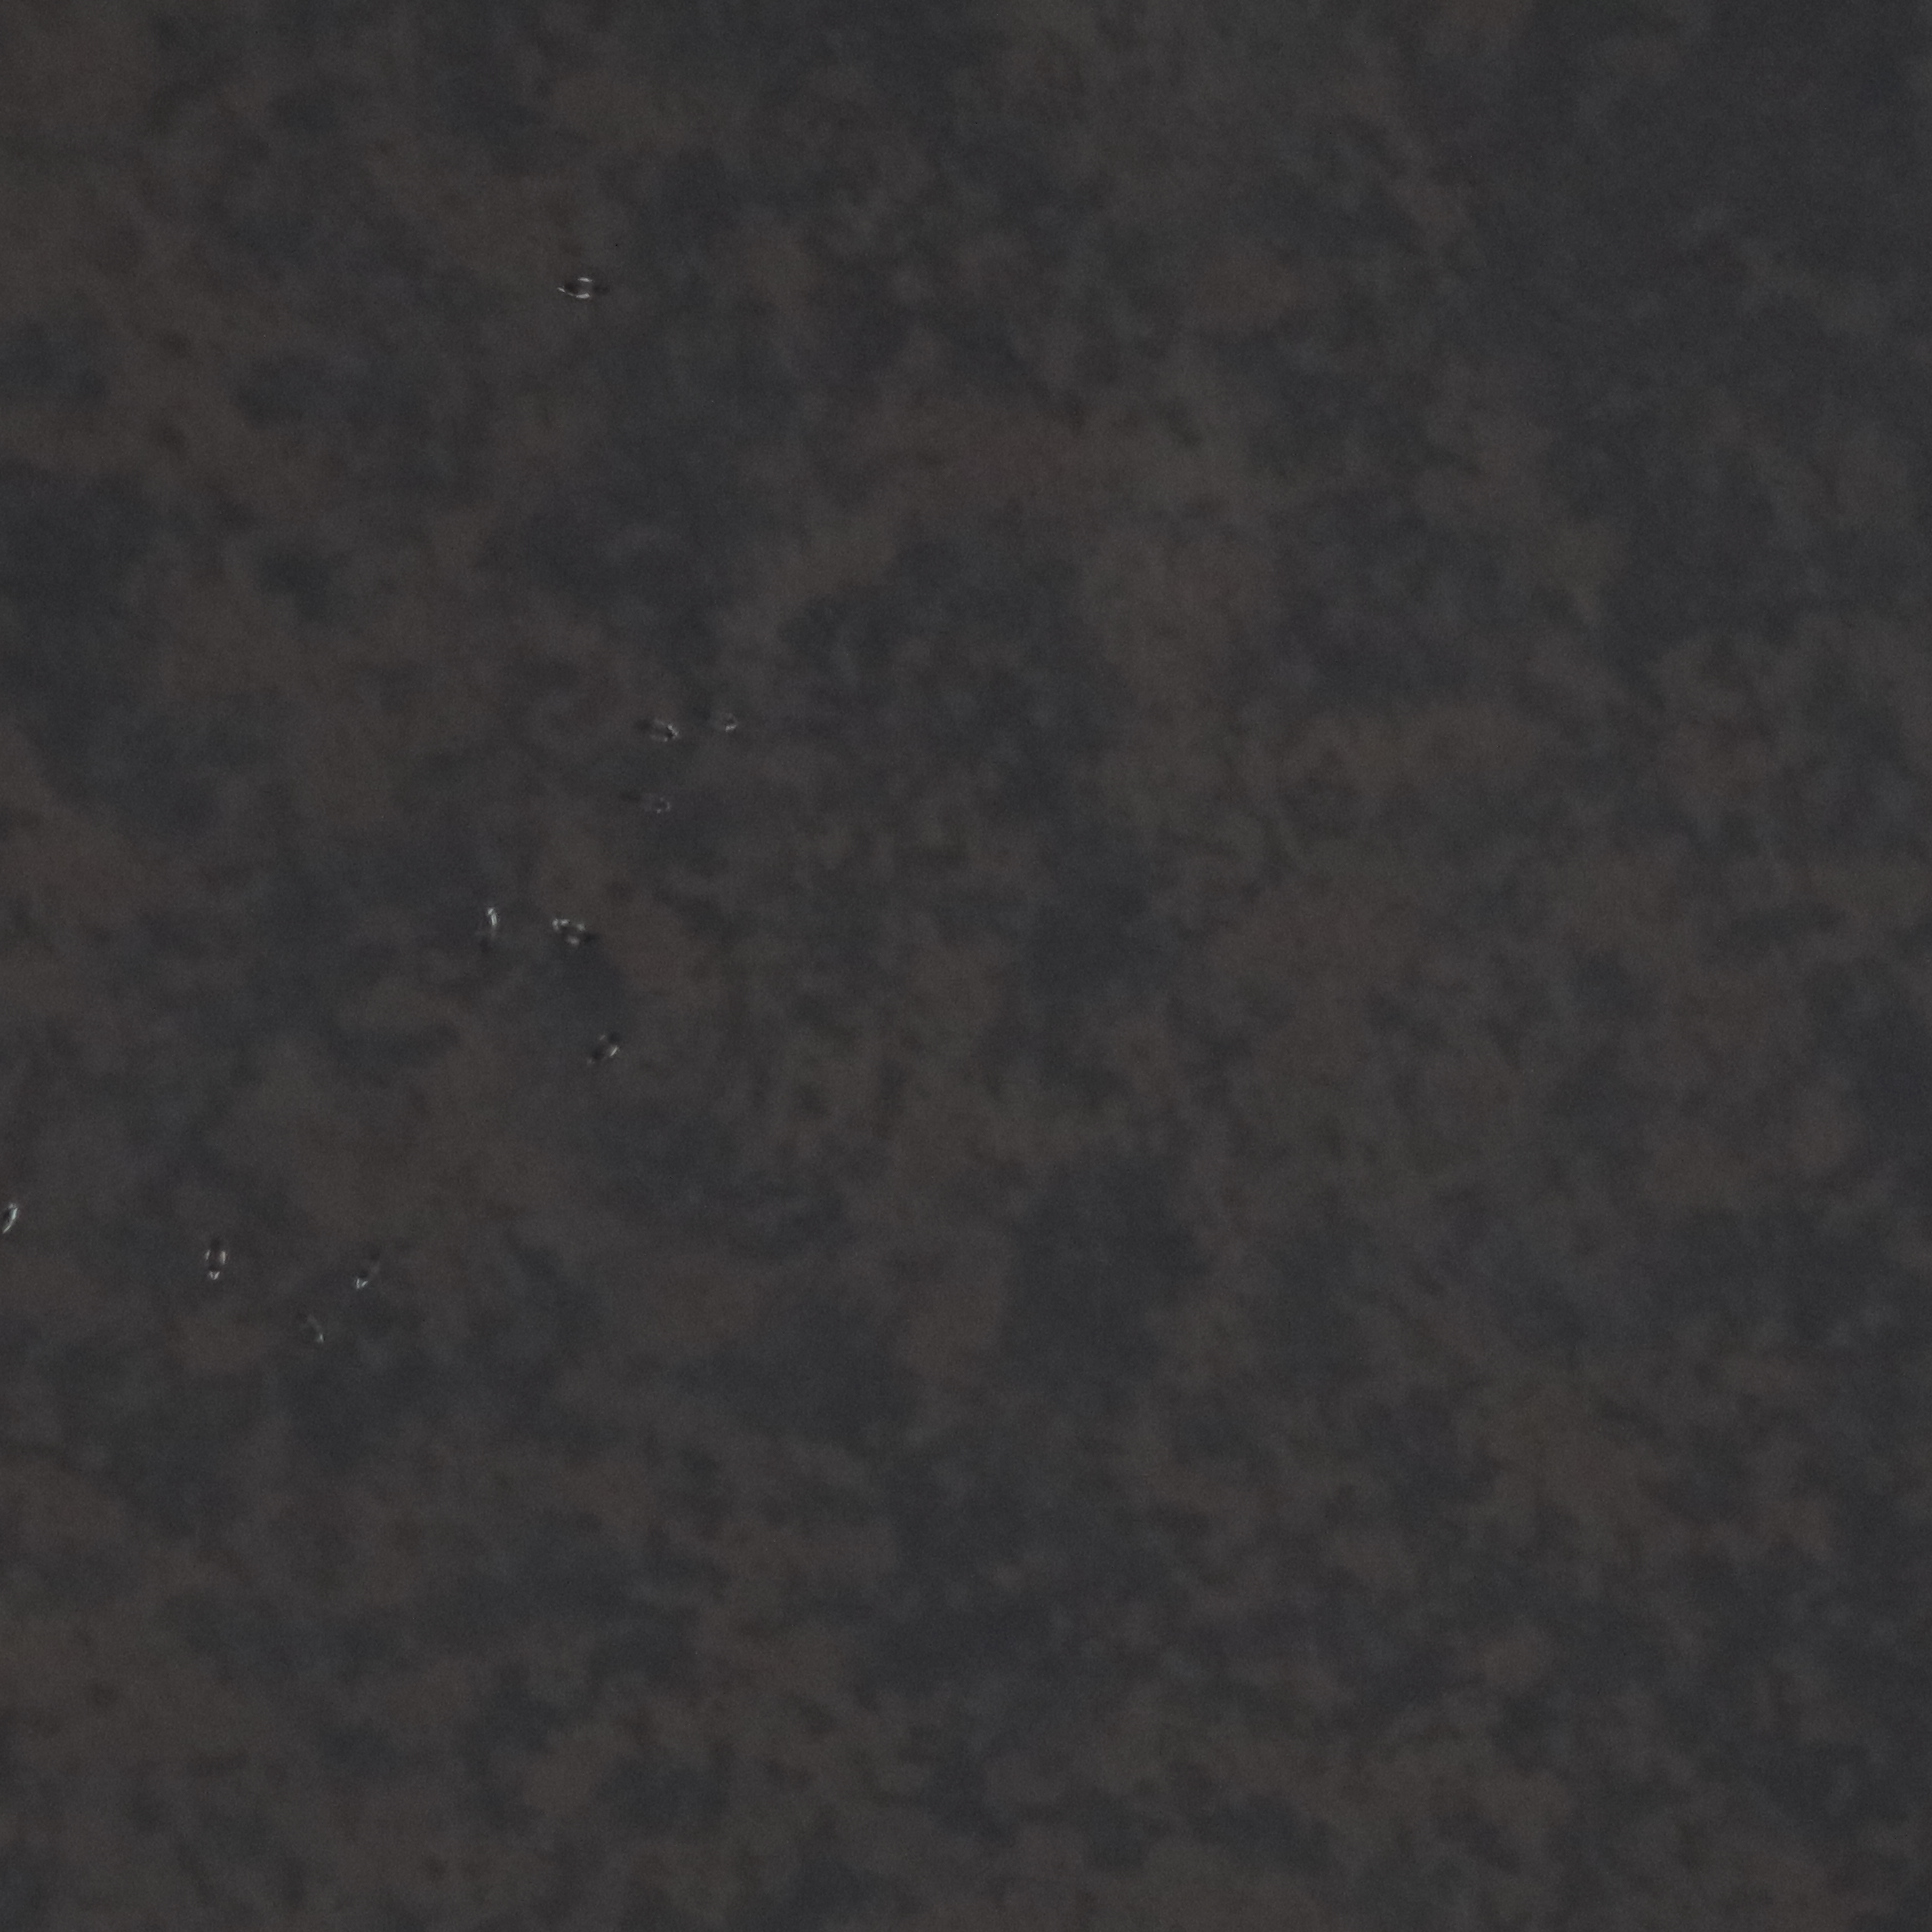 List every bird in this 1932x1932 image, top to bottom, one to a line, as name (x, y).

brant (581, 289)
brant (727, 721)
brant (666, 727)
brant (651, 803)
brant (573, 932)
brant (486, 934)
brant (604, 1047)
brant (1, 1221)
brant (211, 1257)
brant (367, 1271)
brant (307, 1328)